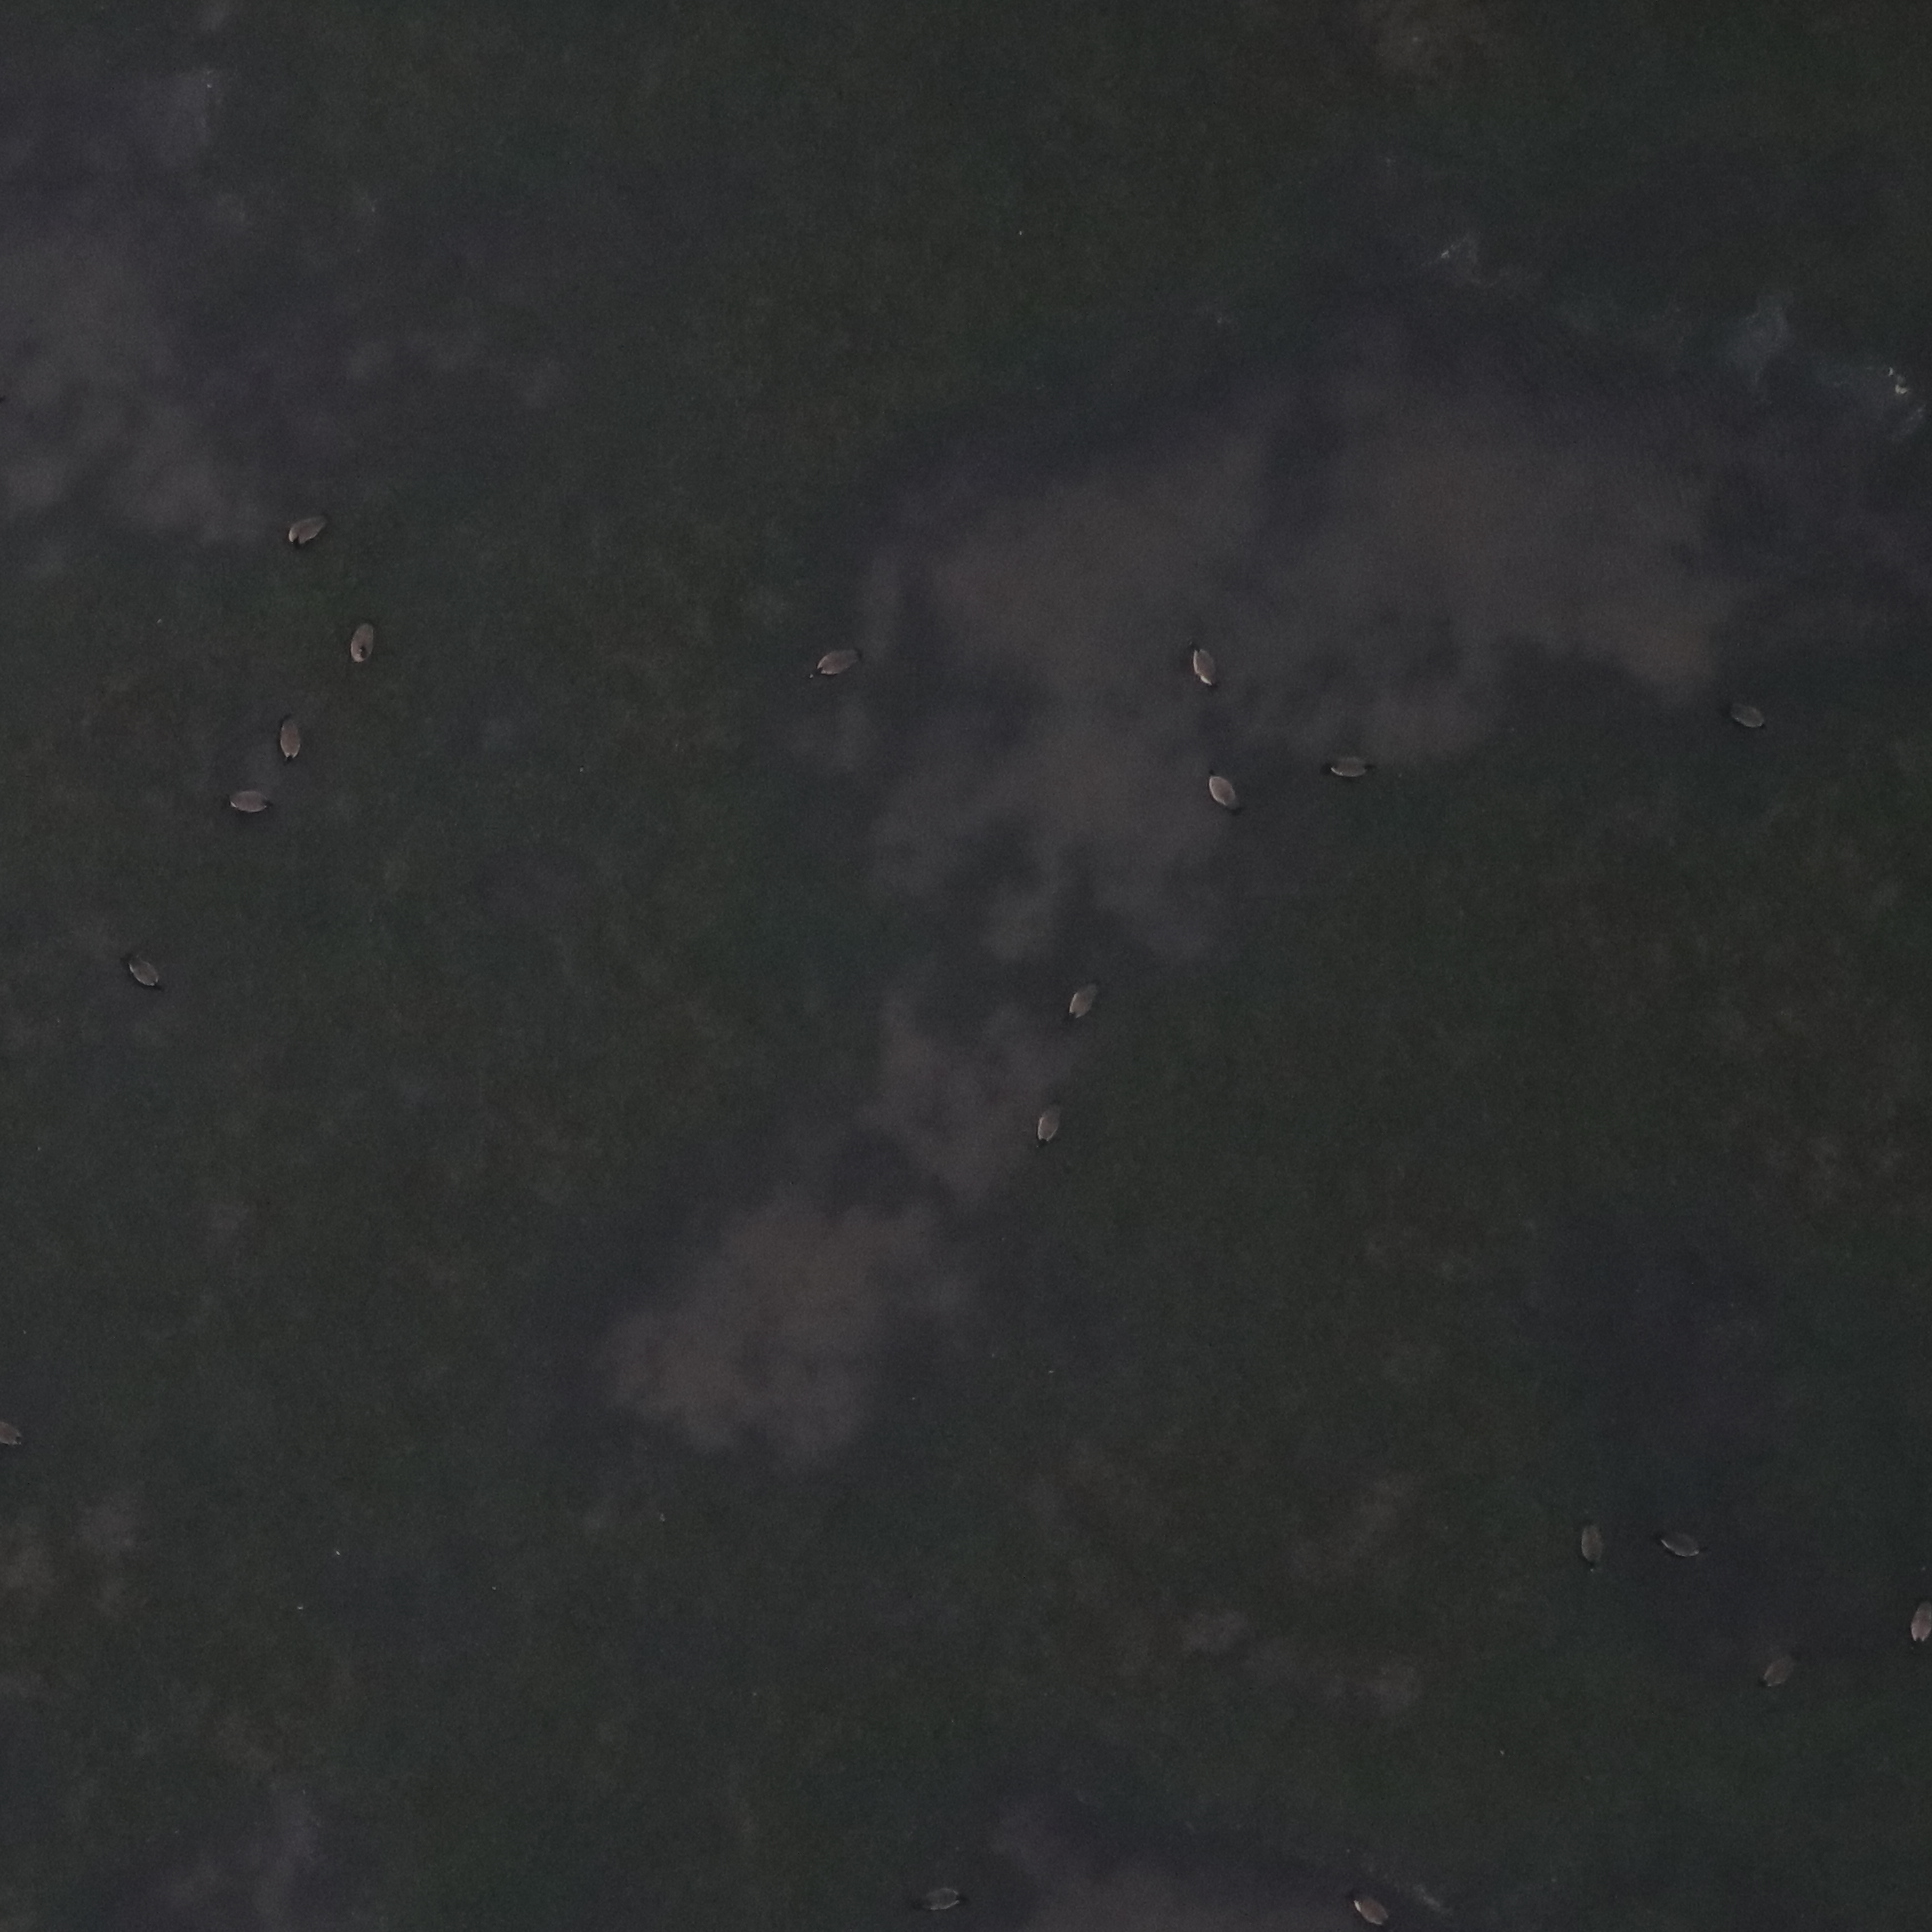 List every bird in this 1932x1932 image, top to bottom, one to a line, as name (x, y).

Canada goose (306, 532)
Canada goose (362, 640)
Canada goose (837, 663)
Canada goose (1204, 667)
Canada goose (1749, 714)
Canada goose (291, 740)
Canada goose (1349, 770)
Canada goose (1222, 788)
Canada goose (249, 801)
Canada goose (140, 968)
Canada goose (1082, 1002)
Canada goose (1049, 1123)
Canada goose (3, 1431)
Canada goose (1592, 1546)
Canada goose (1679, 1546)
Canada goose (1921, 1622)
Canada goose (1781, 1669)
Canada goose (940, 1900)
Canada goose (1371, 1911)